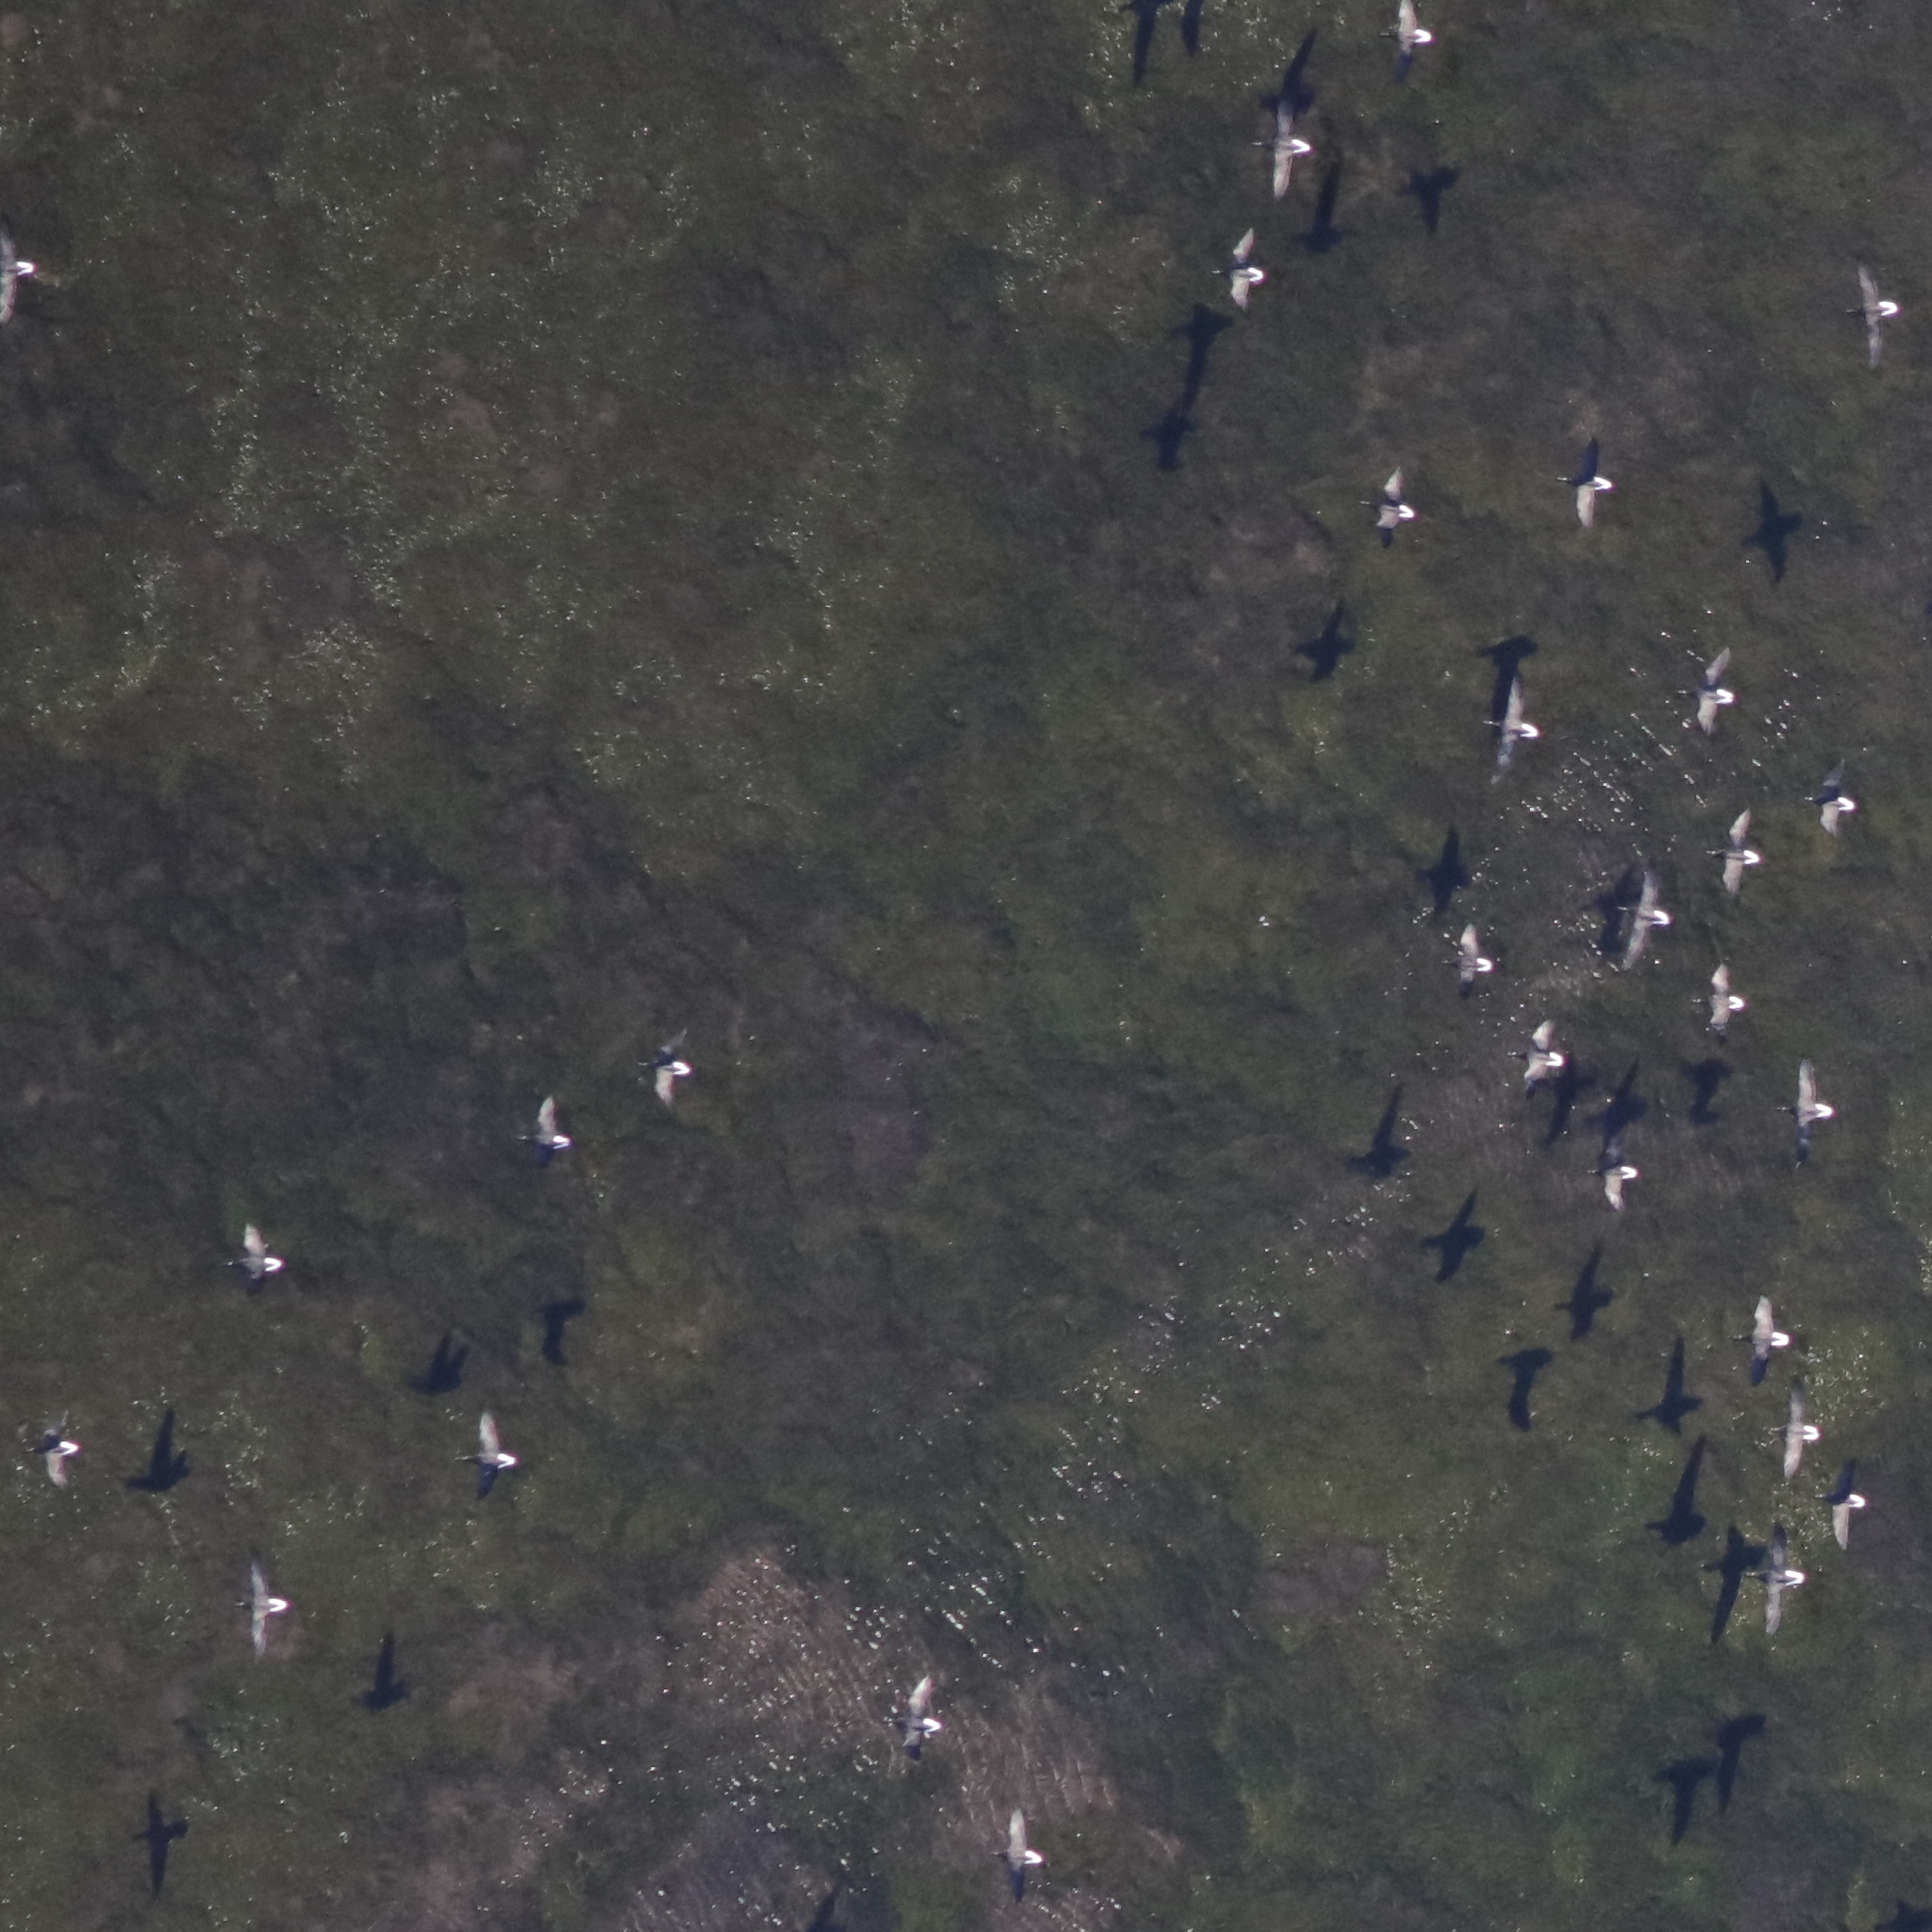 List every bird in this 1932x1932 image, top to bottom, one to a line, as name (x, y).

brant (1409, 29)
brant (1279, 141)
brant (7, 263)
brant (1232, 267)
brant (1879, 306)
brant (1591, 478)
brant (1383, 505)
brant (1710, 694)
brant (1505, 730)
brant (1836, 806)
brant (1734, 865)
brant (1645, 918)
brant (1471, 962)
brant (1719, 1003)
brant (1541, 1045)
brant (658, 1066)
brant (1806, 1103)
brant (557, 1136)
brant (1616, 1181)
brant (252, 1259)
brant (1767, 1341)
brant (1791, 1435)
brant (48, 1452)
brant (489, 1460)
brant (1836, 1526)
brant (1778, 1594)
brant (262, 1610)
brant (908, 1724)
brant (1009, 1872)